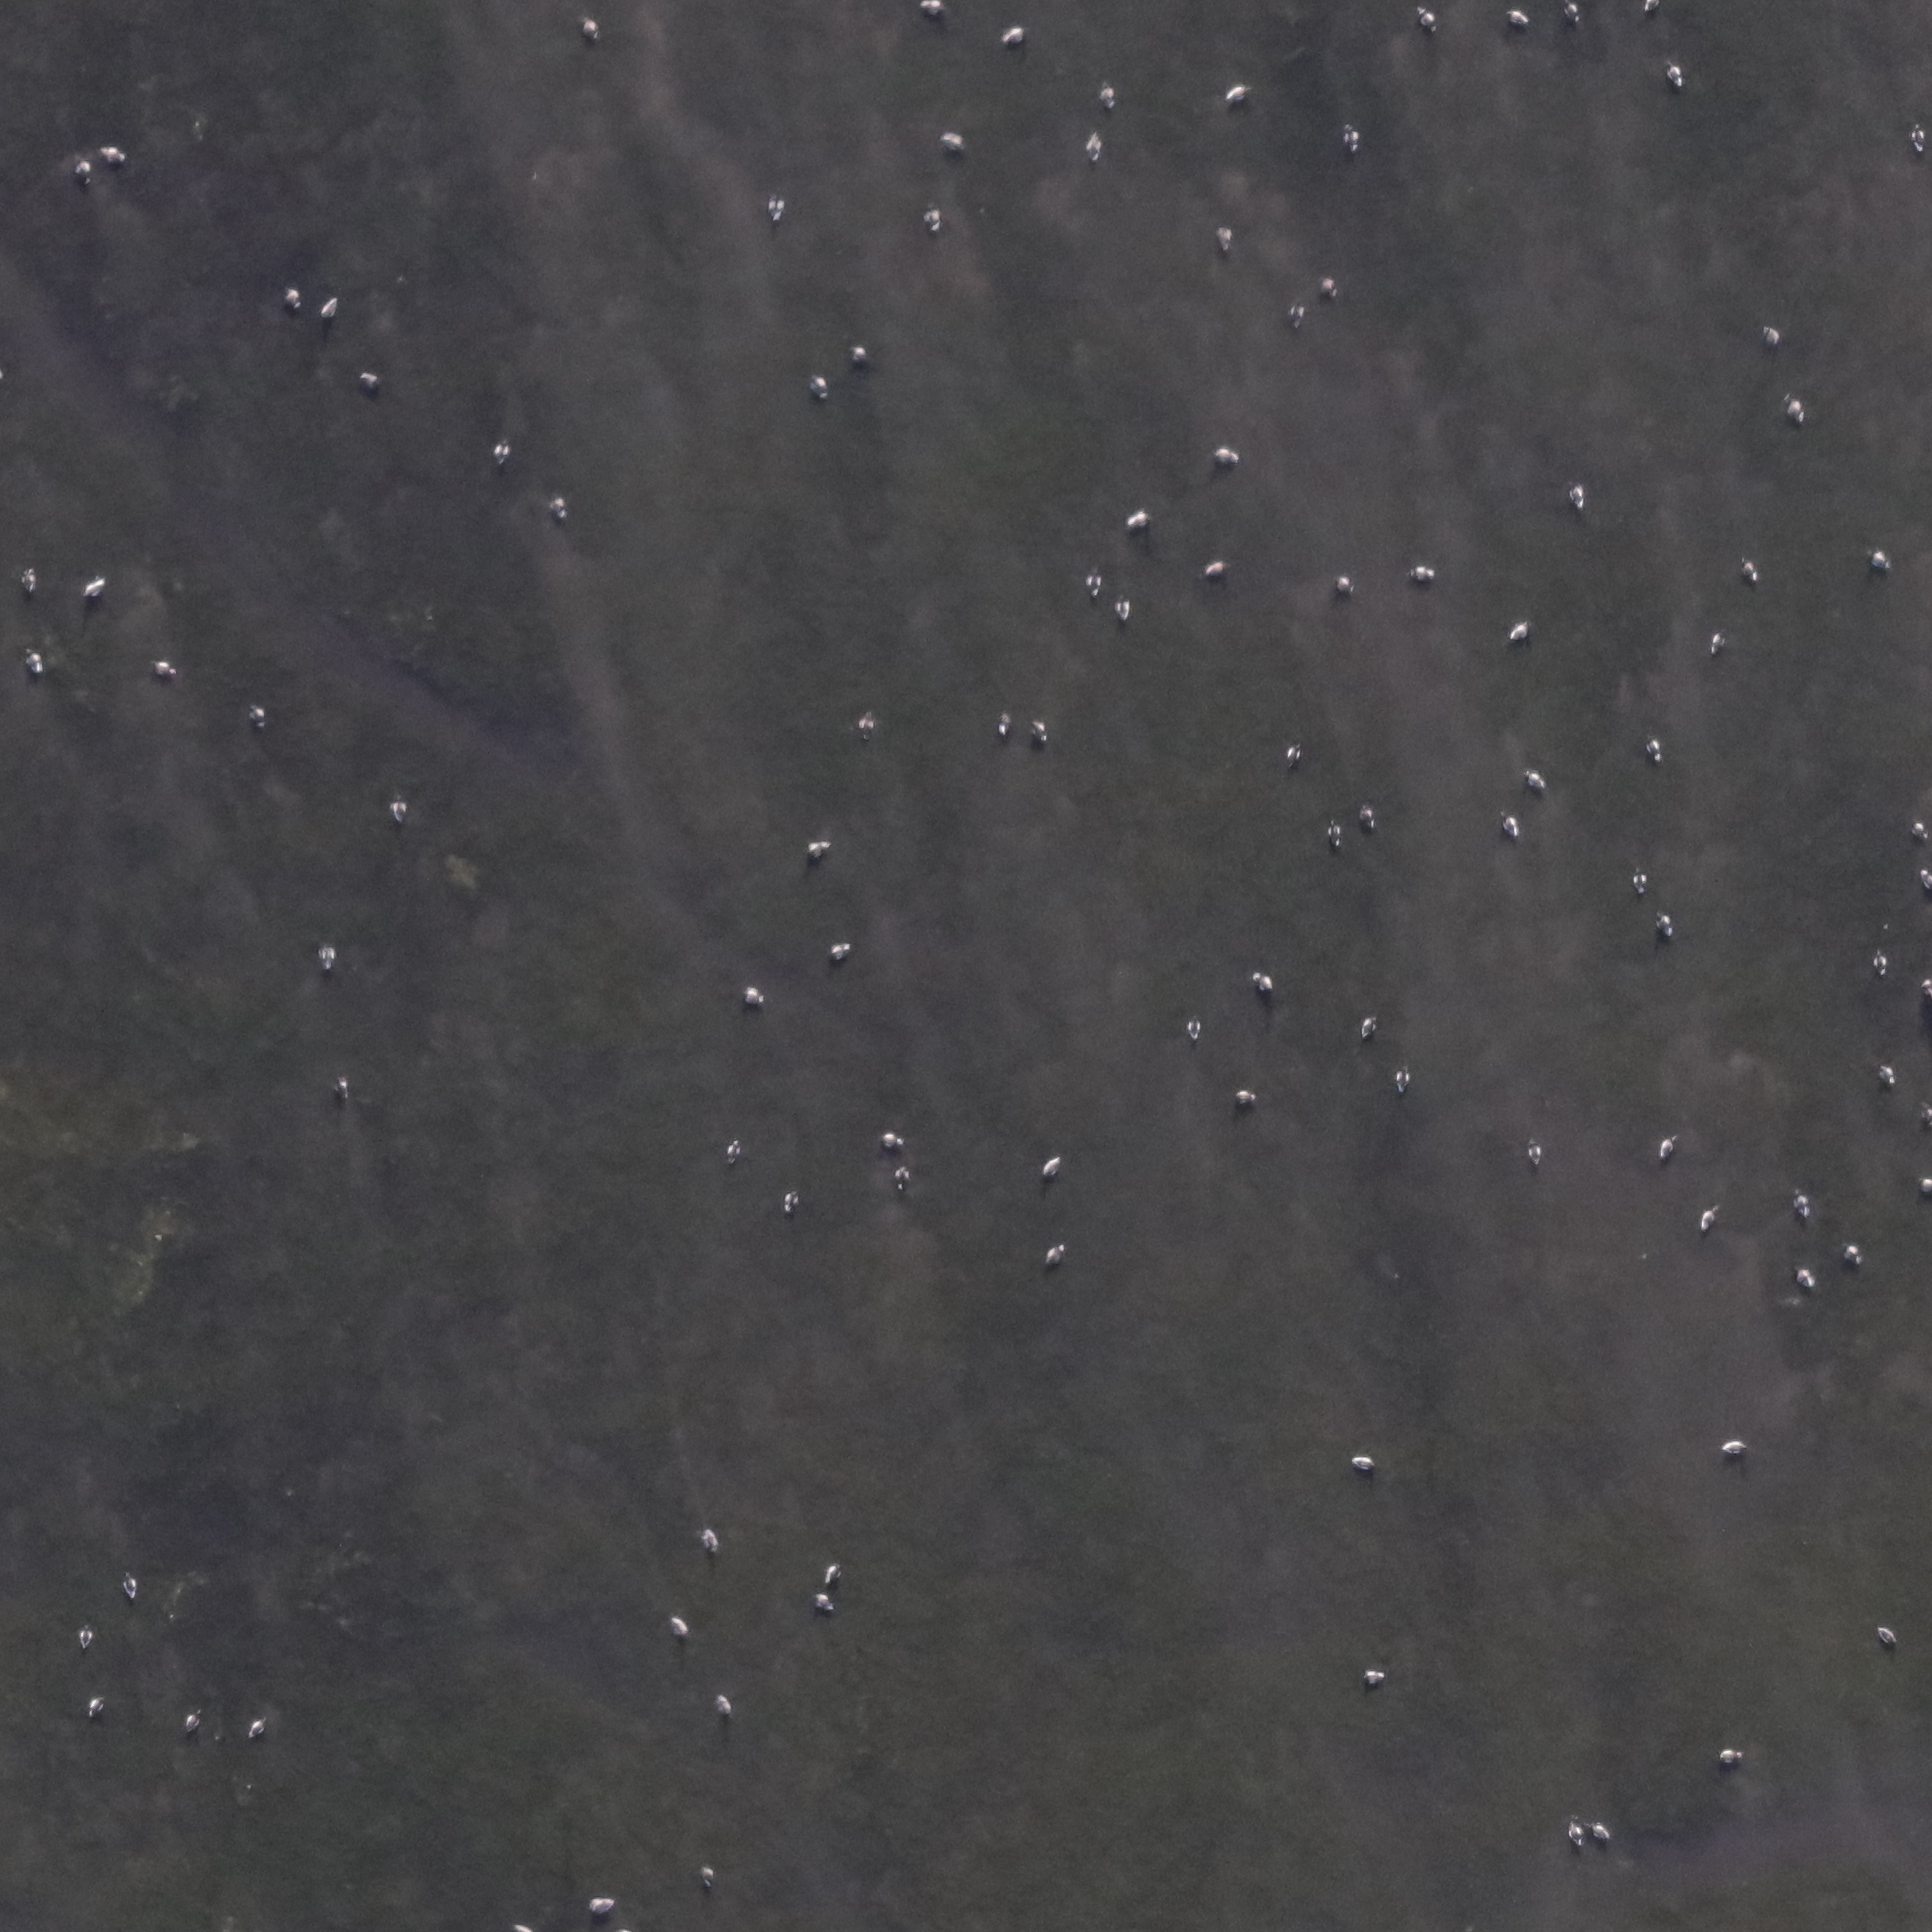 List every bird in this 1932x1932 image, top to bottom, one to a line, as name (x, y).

brant (940, 8)
brant (1519, 15)
brant (1570, 15)
brant (1422, 21)
brant (584, 36)
brant (1023, 39)
brant (1676, 65)
brant (1112, 89)
brant (1241, 94)
brant (1353, 132)
brant (951, 138)
brant (1915, 141)
brant (123, 144)
brant (1096, 151)
brant (90, 169)
brant (776, 210)
brant (935, 224)
brant (1231, 241)
brant (1327, 290)
brant (288, 291)
brant (332, 312)
brant (1299, 321)
brant (1770, 346)
brant (861, 353)
brant (368, 374)
brant (826, 386)
brant (1804, 415)
brant (508, 460)
brant (1230, 462)
brant (1586, 499)
brant (563, 511)
brant (1141, 523)
brant (1874, 560)
brant (1206, 564)
brant (1422, 577)
brant (1092, 579)
brant (1756, 581)
brant (33, 582)
brant (102, 585)
brant (1342, 587)
brant (1122, 611)
brant (1529, 626)
brant (1722, 647)
brant (37, 654)
brant (167, 660)
brant (259, 708)
brant (1010, 714)
brant (864, 730)
brant (1049, 732)
brant (1665, 738)
brant (1294, 747)
brant (1540, 777)
brant (408, 805)
brant (1380, 806)
brant (1516, 818)
brant (1331, 824)
brant (1921, 829)
brant (827, 848)
brant (1646, 875)
brant (1929, 883)
brant (1676, 938)
brant (332, 944)
brant (845, 952)
brant (1878, 964)
brant (1264, 984)
brant (755, 1006)
brant (1370, 1022)
brant (1200, 1026)
brant (1406, 1072)
brant (1888, 1079)
brant (349, 1085)
brant (1249, 1099)
brant (1922, 1111)
brant (734, 1138)
brant (892, 1144)
brant (1674, 1144)
brant (1535, 1160)
brant (1061, 1162)
brant (905, 1187)
brant (1929, 1190)
brant (1810, 1197)
brant (798, 1200)
brant (1718, 1219)
brant (1064, 1235)
brant (1846, 1250)
brant (1804, 1275)
brant (1735, 1441)
brant (1366, 1456)
brant (709, 1533)
brant (838, 1564)
brant (141, 1587)
brant (816, 1601)
brant (684, 1622)
brant (85, 1638)
brant (1891, 1640)
brant (1370, 1669)
brant (725, 1702)
brant (94, 1708)
brant (261, 1731)
brant (199, 1734)
brant (1736, 1753)
brant (1600, 1833)
brant (1565, 1843)
brant (710, 1882)
brant (597, 1894)
brant (517, 1930)
brant (629, 1930)